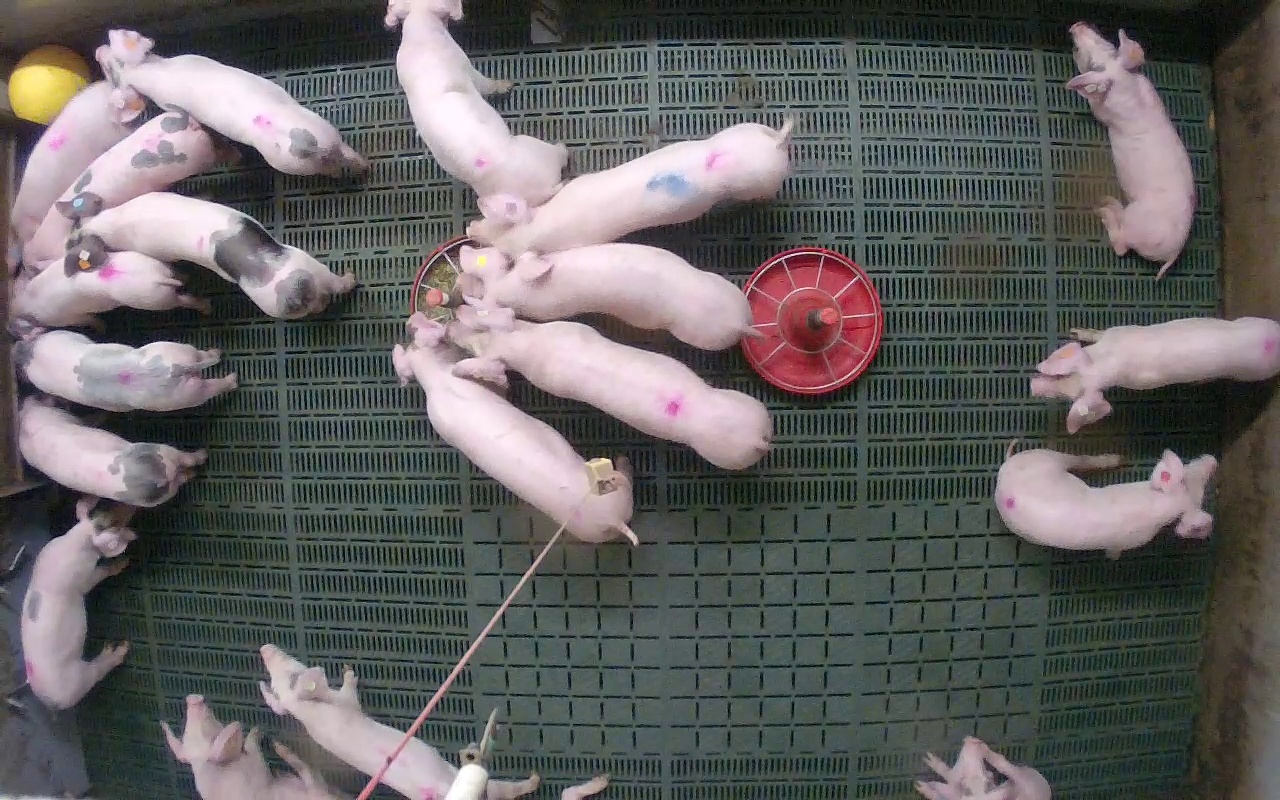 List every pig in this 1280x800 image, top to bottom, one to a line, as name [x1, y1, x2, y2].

pig [384, 0, 571, 208]
pig [1064, 21, 1198, 280]
pig [94, 28, 369, 182]
pig [6, 79, 166, 277]
pig [21, 111, 244, 282]
pig [467, 116, 798, 284]
pig [55, 191, 358, 321]
pig [456, 242, 768, 353]
pig [6, 250, 212, 340]
pig [445, 308, 776, 471]
pig [392, 310, 641, 548]
pig [1029, 316, 1280, 433]
pig [11, 330, 241, 414]
pig [17, 392, 211, 509]
pig [994, 438, 1219, 561]
pig [19, 496, 139, 713]
pig [257, 641, 541, 800]
pig [159, 693, 358, 800]
pig [914, 733, 1055, 798]